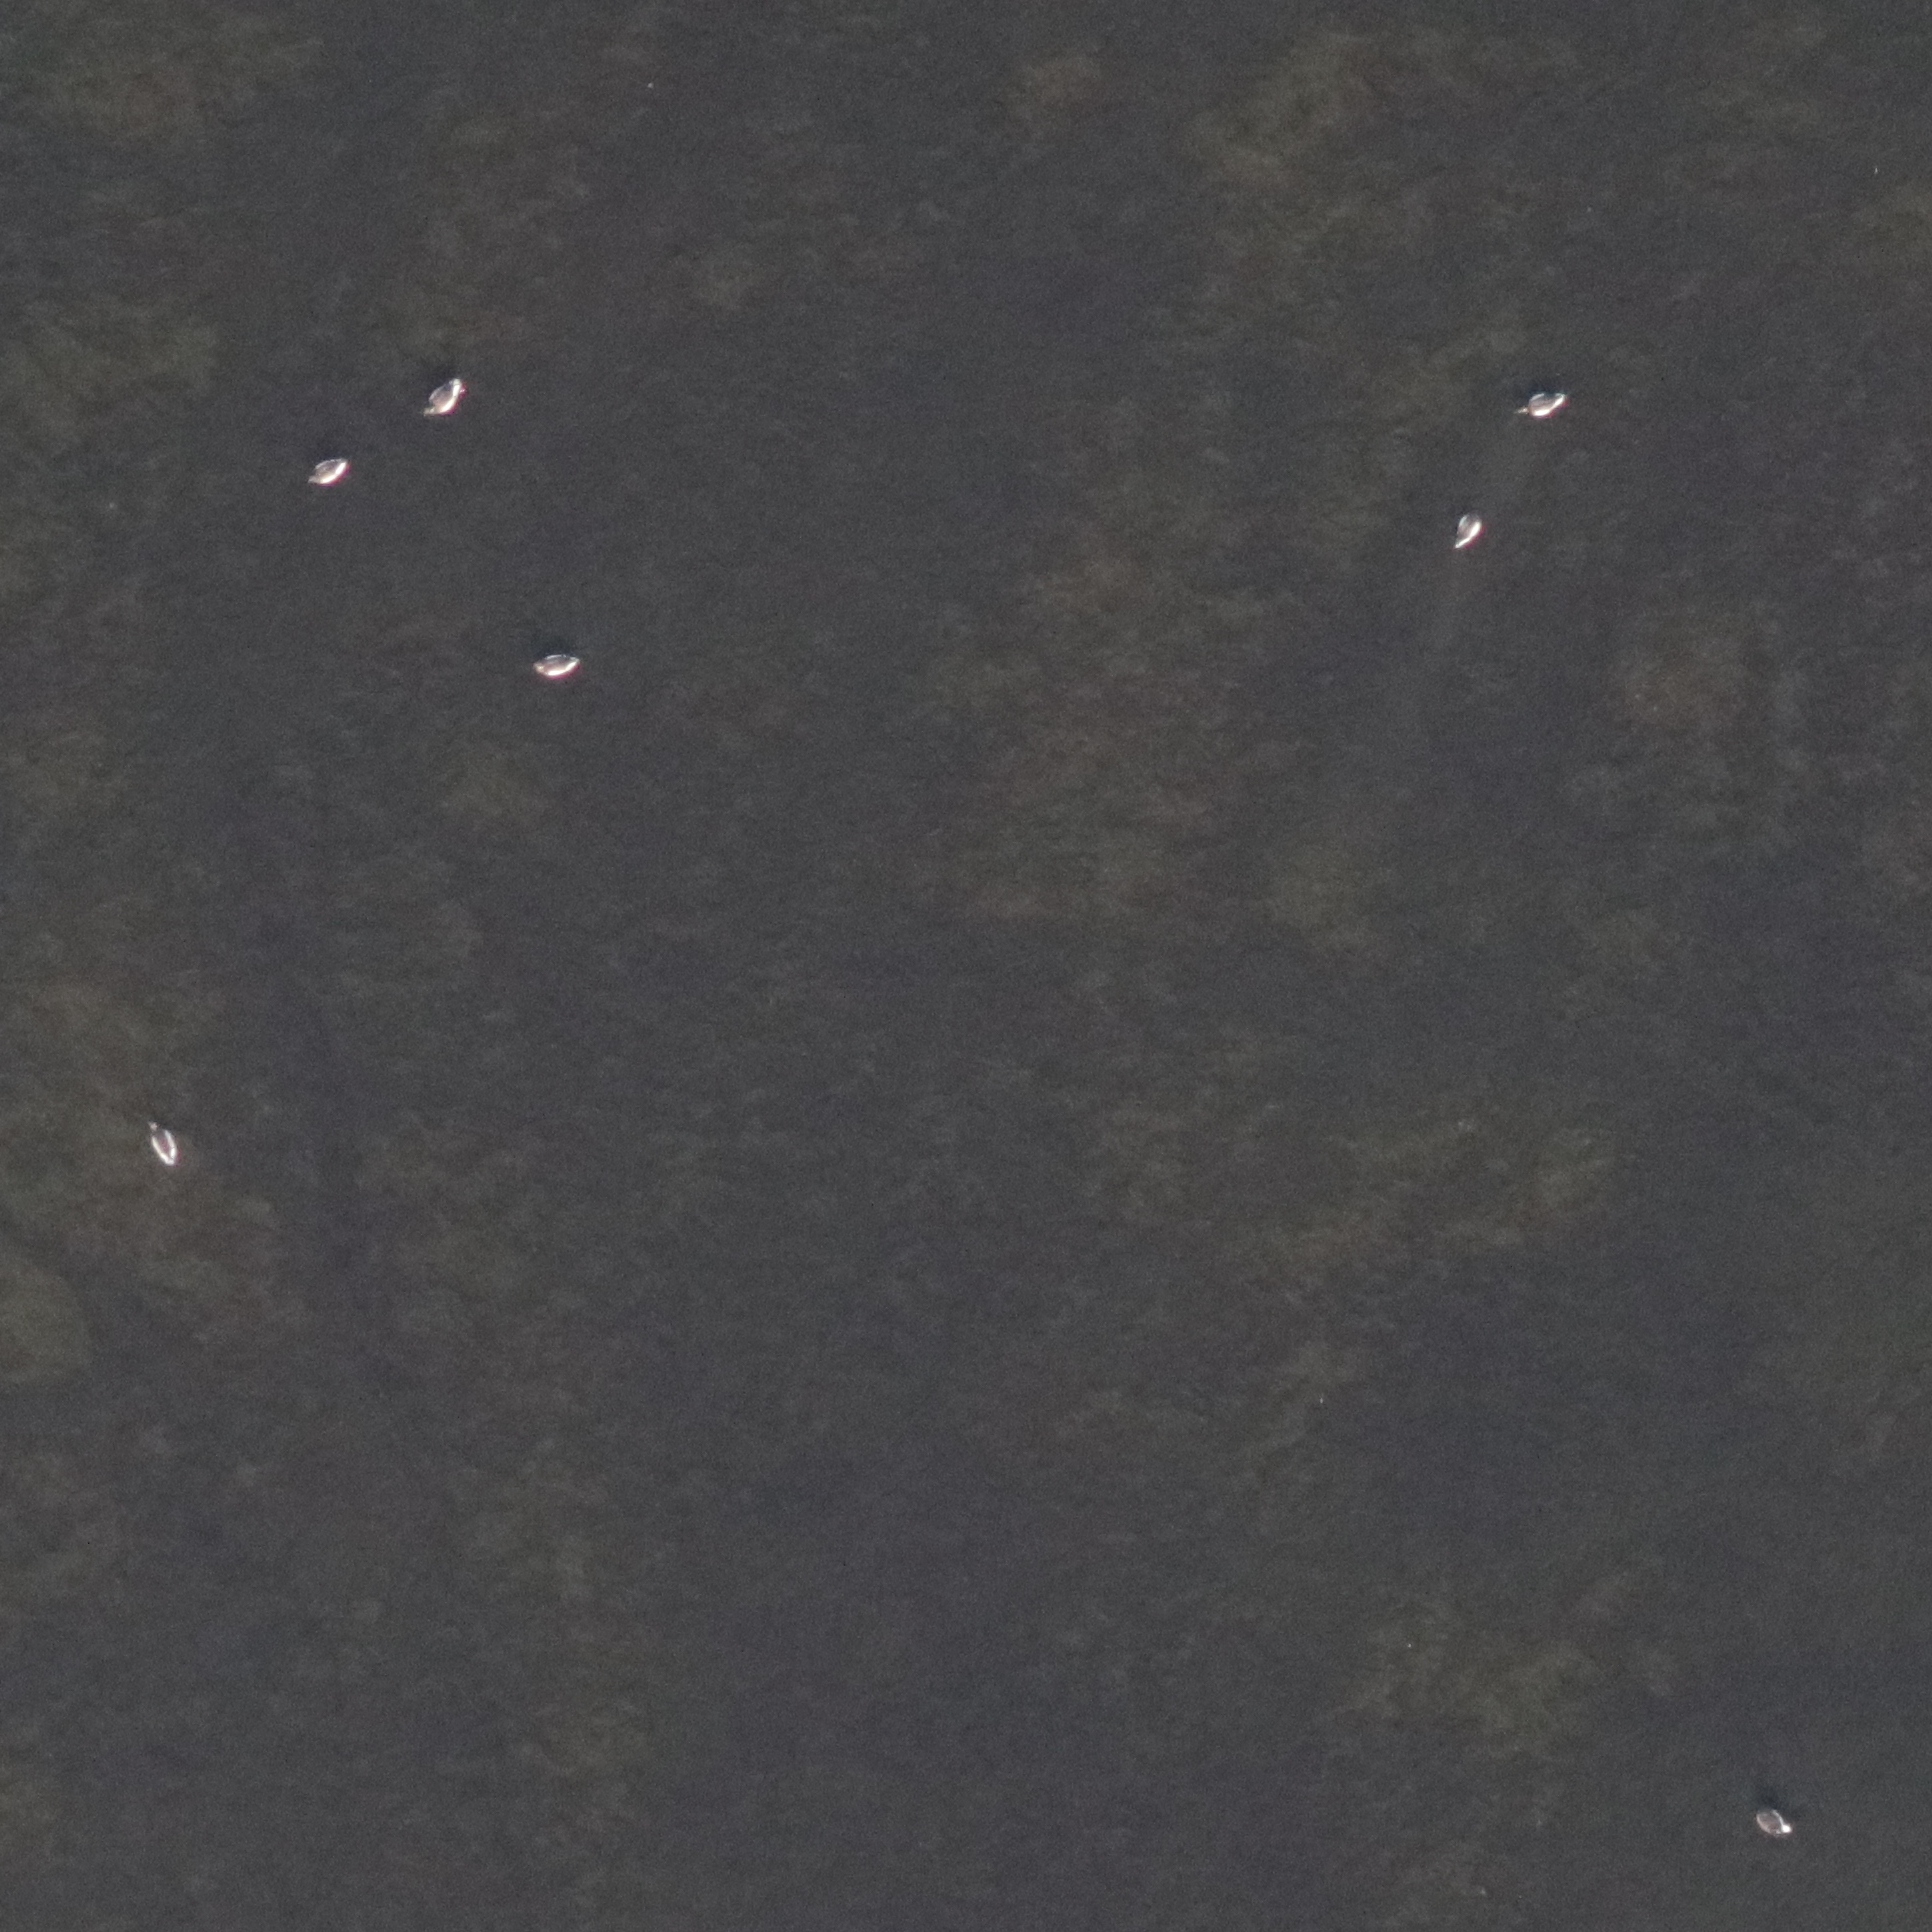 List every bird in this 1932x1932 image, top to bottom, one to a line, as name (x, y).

brant (443, 398)
brant (1541, 404)
brant (328, 473)
brant (1467, 531)
brant (556, 665)
brant (163, 1142)
brant (1772, 1823)